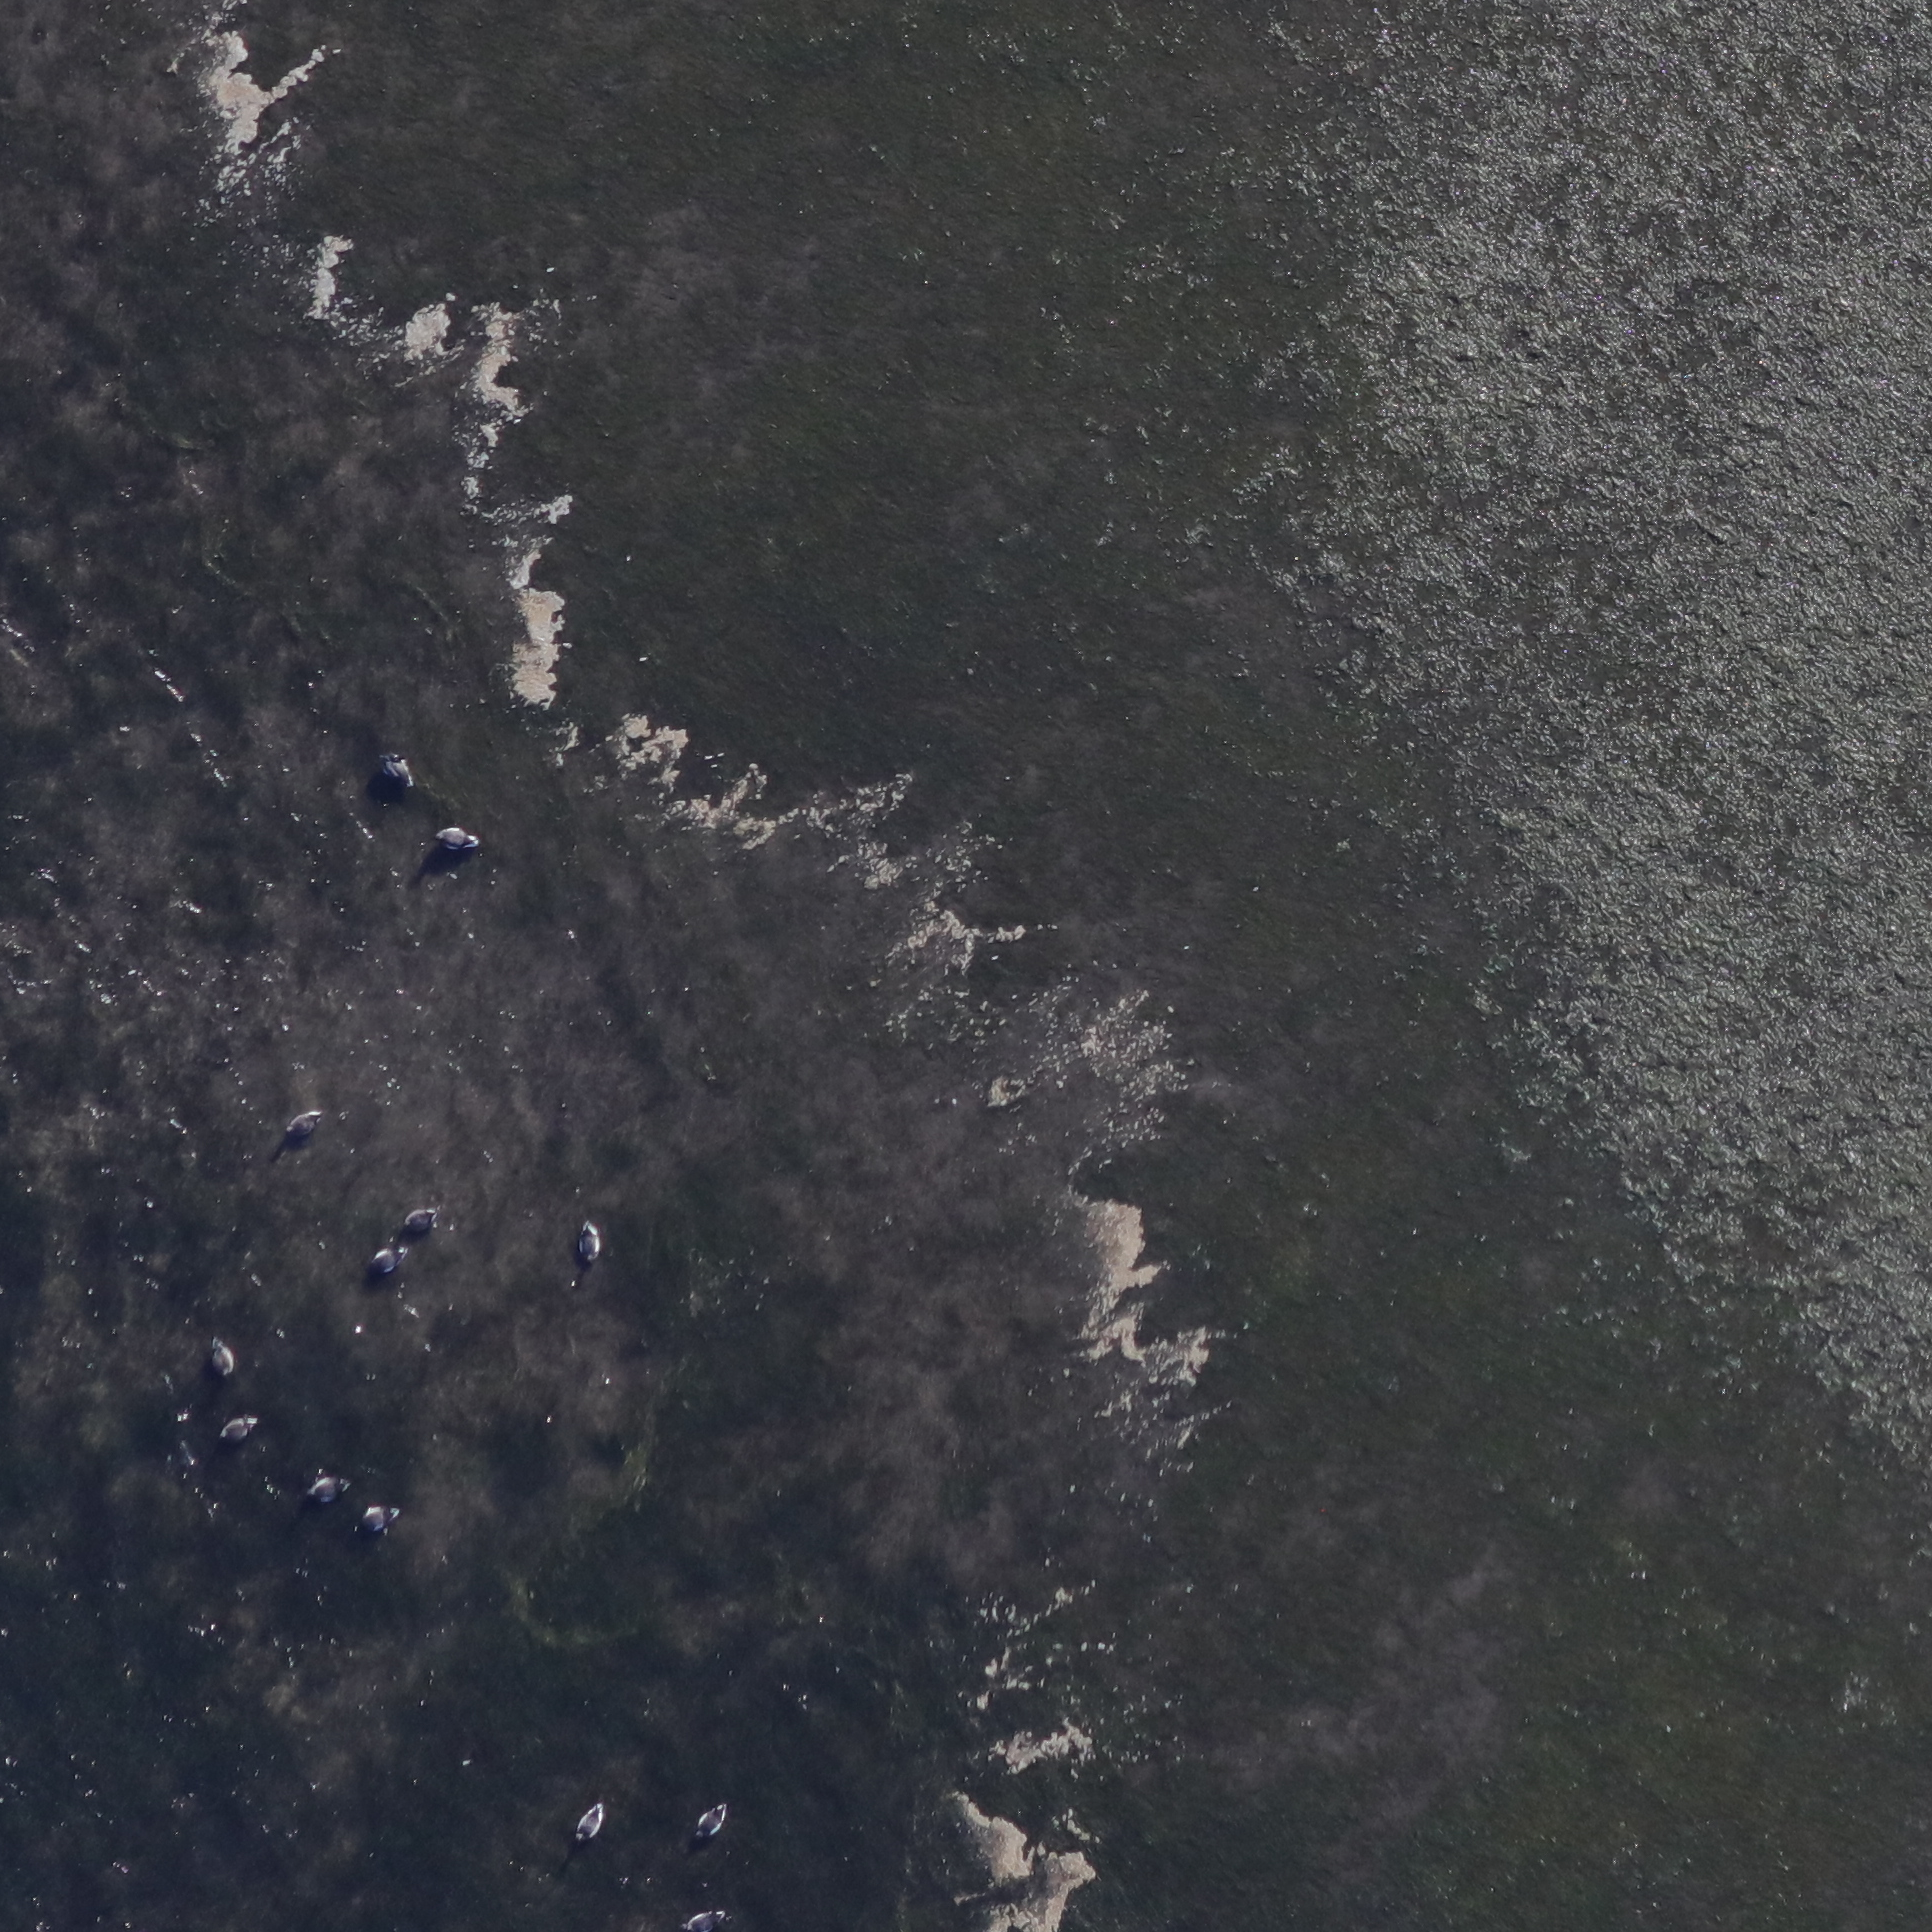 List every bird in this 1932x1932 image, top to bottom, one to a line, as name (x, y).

brant (395, 767)
brant (455, 840)
brant (302, 1122)
brant (418, 1223)
brant (588, 1246)
brant (390, 1264)
brant (222, 1358)
brant (239, 1430)
brant (328, 1487)
brant (379, 1521)
brant (711, 1822)
brant (589, 1824)
brant (704, 1923)